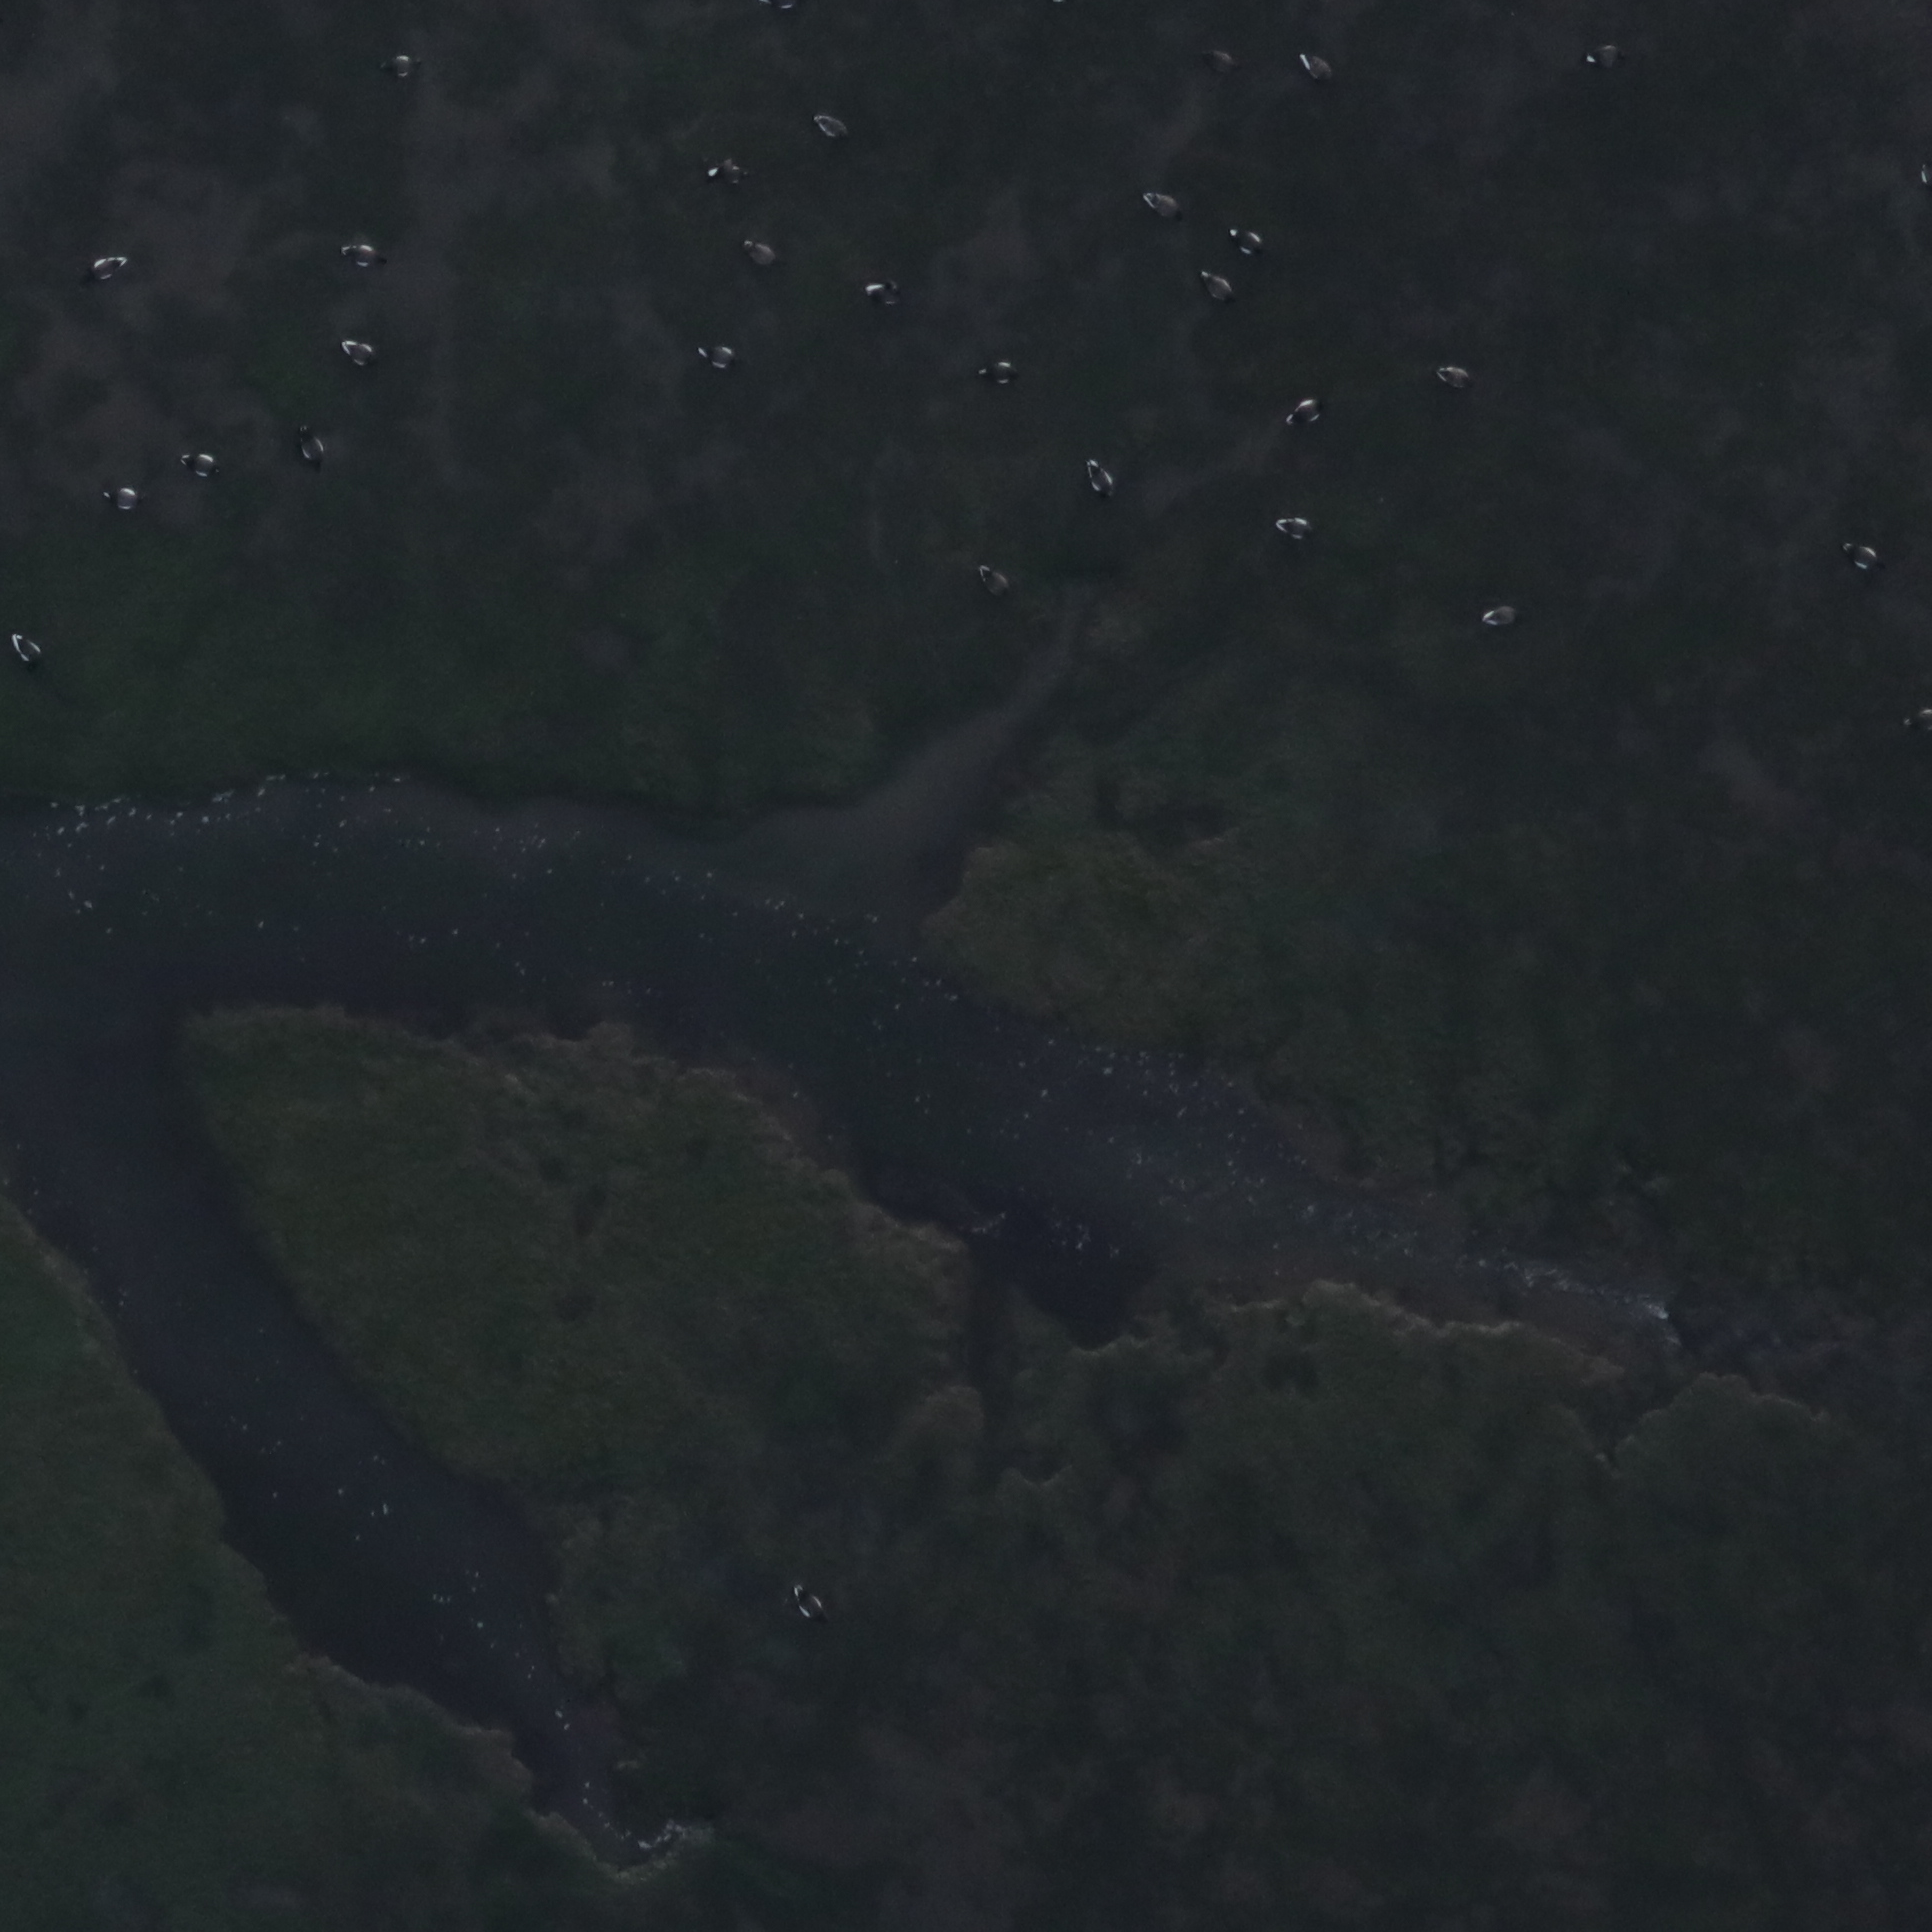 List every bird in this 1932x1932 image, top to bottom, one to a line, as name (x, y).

brant (1606, 55)
brant (1221, 59)
brant (400, 66)
brant (1315, 67)
brant (830, 125)
brant (728, 170)
brant (1931, 175)
brant (1162, 205)
brant (1246, 241)
brant (361, 254)
brant (760, 254)
brant (107, 268)
brant (1217, 287)
brant (885, 292)
brant (359, 353)
brant (717, 355)
brant (999, 373)
brant (1453, 374)
brant (1304, 411)
brant (311, 449)
brant (201, 464)
brant (1100, 480)
brant (122, 499)
brant (1295, 528)
brant (1862, 556)
brant (995, 581)
brant (1502, 614)
brant (28, 649)
brant (1925, 720)
brant (808, 1605)